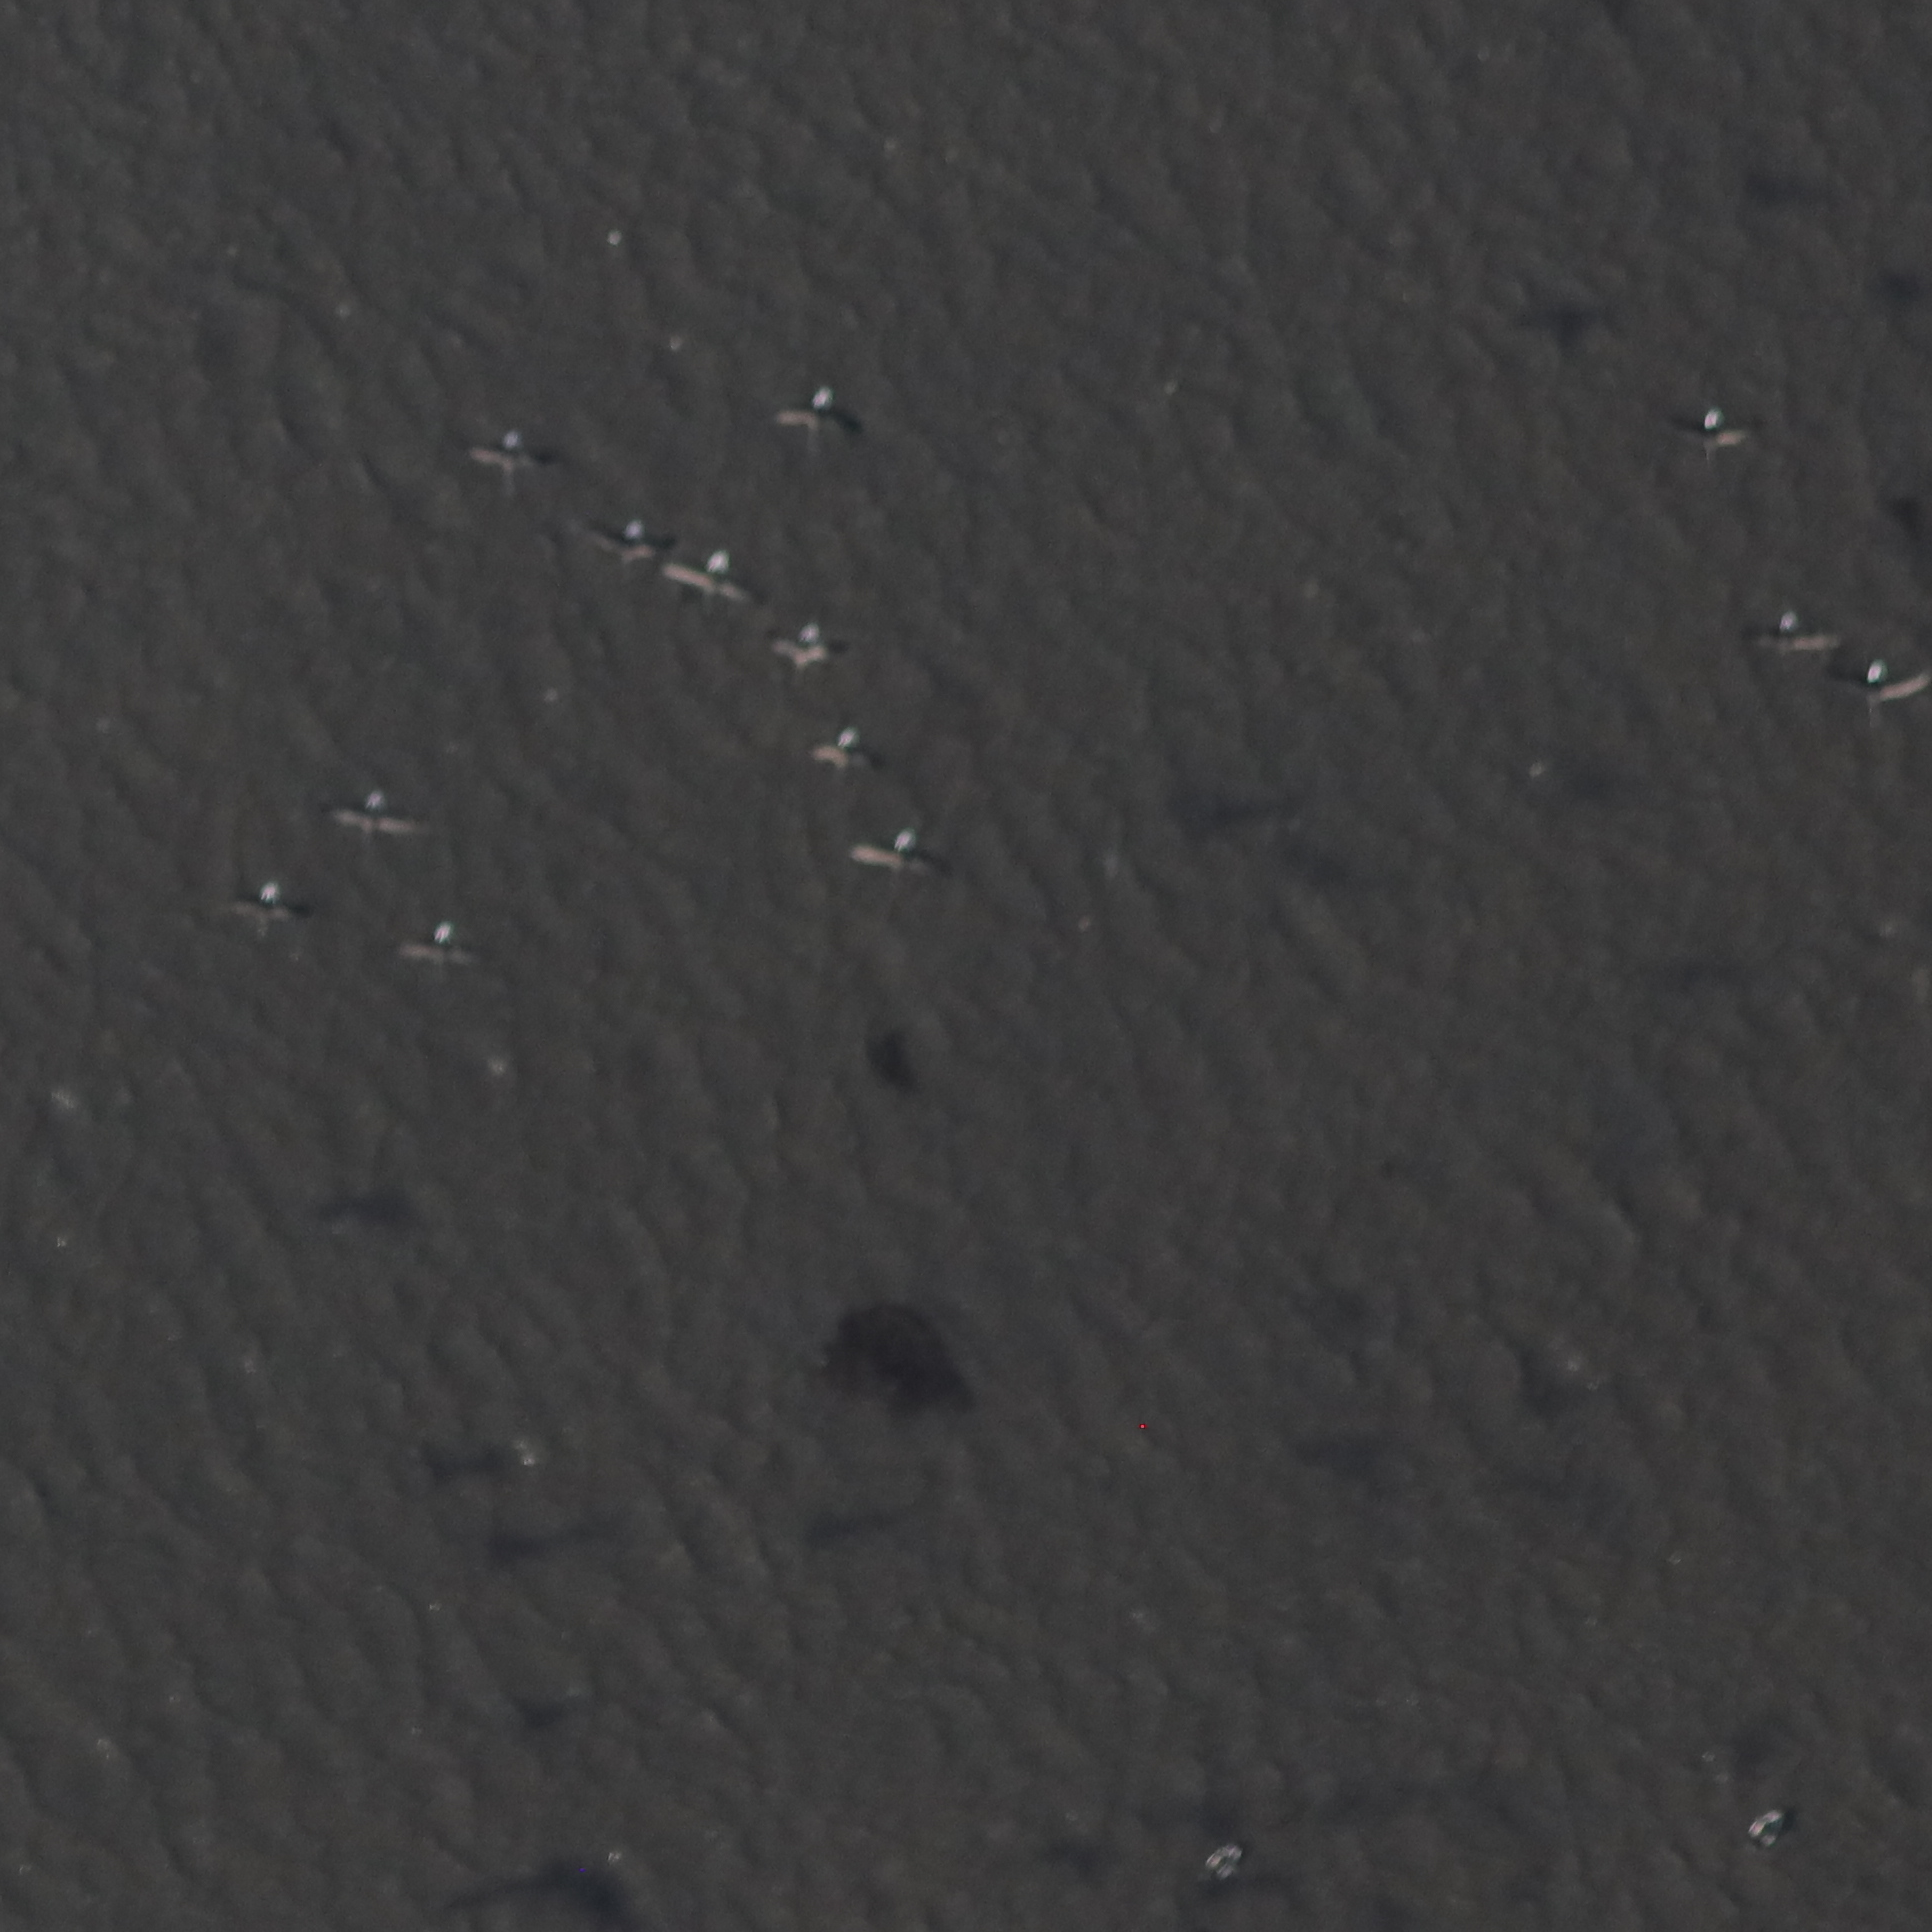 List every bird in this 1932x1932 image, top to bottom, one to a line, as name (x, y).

brant (809, 424)
brant (1707, 440)
brant (511, 465)
brant (629, 554)
brant (719, 589)
brant (1788, 638)
brant (800, 658)
brant (1880, 687)
brant (843, 756)
brant (369, 829)
brant (904, 858)
brant (271, 919)
brant (432, 945)
brant (1771, 1830)
brant (1229, 1859)